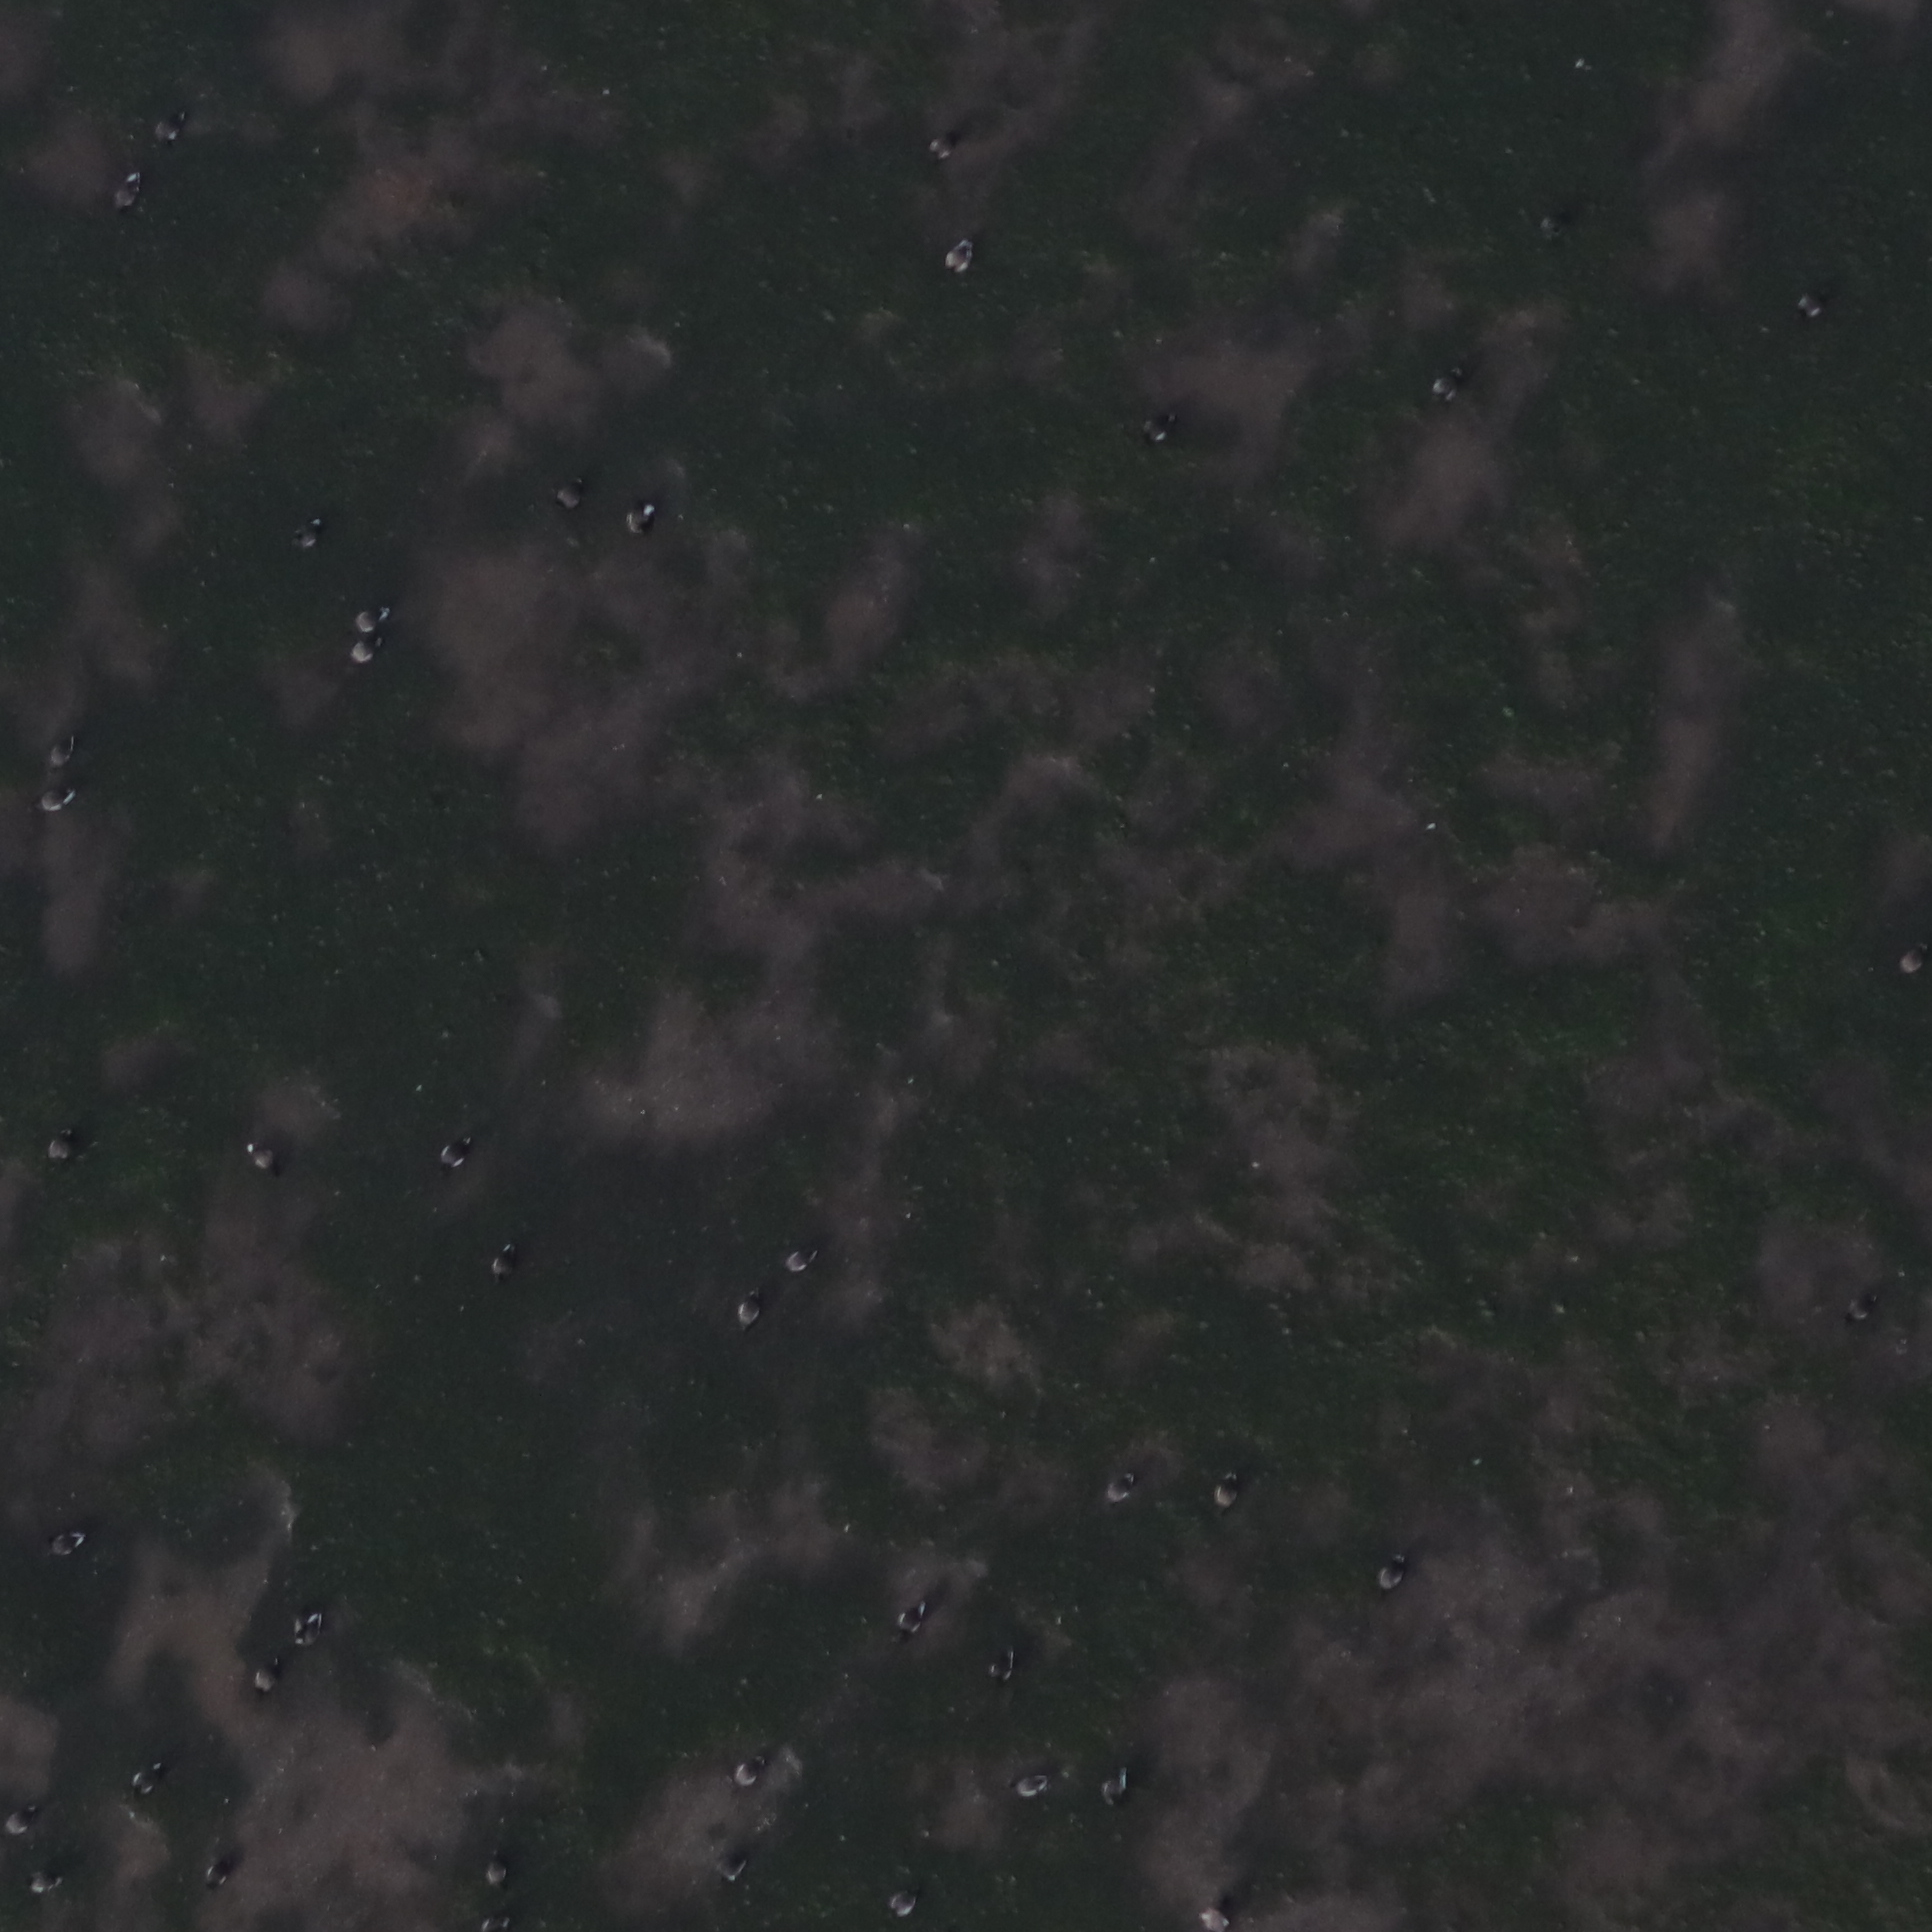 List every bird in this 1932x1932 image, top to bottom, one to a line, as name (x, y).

brant (169, 130)
brant (945, 150)
brant (126, 195)
brant (959, 257)
brant (1808, 306)
brant (1446, 388)
brant (1156, 429)
brant (572, 492)
brant (642, 520)
brant (305, 534)
brant (370, 624)
brant (65, 756)
brant (57, 802)
brant (1912, 962)
brant (65, 1148)
brant (455, 1155)
brant (262, 1158)
brant (799, 1259)
brant (503, 1264)
brant (749, 1309)
brant (1855, 1320)
brant (1121, 1488)
brant (1227, 1494)
brant (64, 1546)
brant (1391, 1577)
brant (909, 1621)
brant (307, 1633)
brant (1001, 1664)
brant (266, 1678)
brant (748, 1772)
brant (144, 1783)
brant (1027, 1786)
brant (1115, 1790)
brant (21, 1822)
brant (733, 1867)
brant (497, 1871)
brant (212, 1875)
brant (45, 1880)
brant (902, 1902)
brant (1216, 1924)
brant (488, 1930)